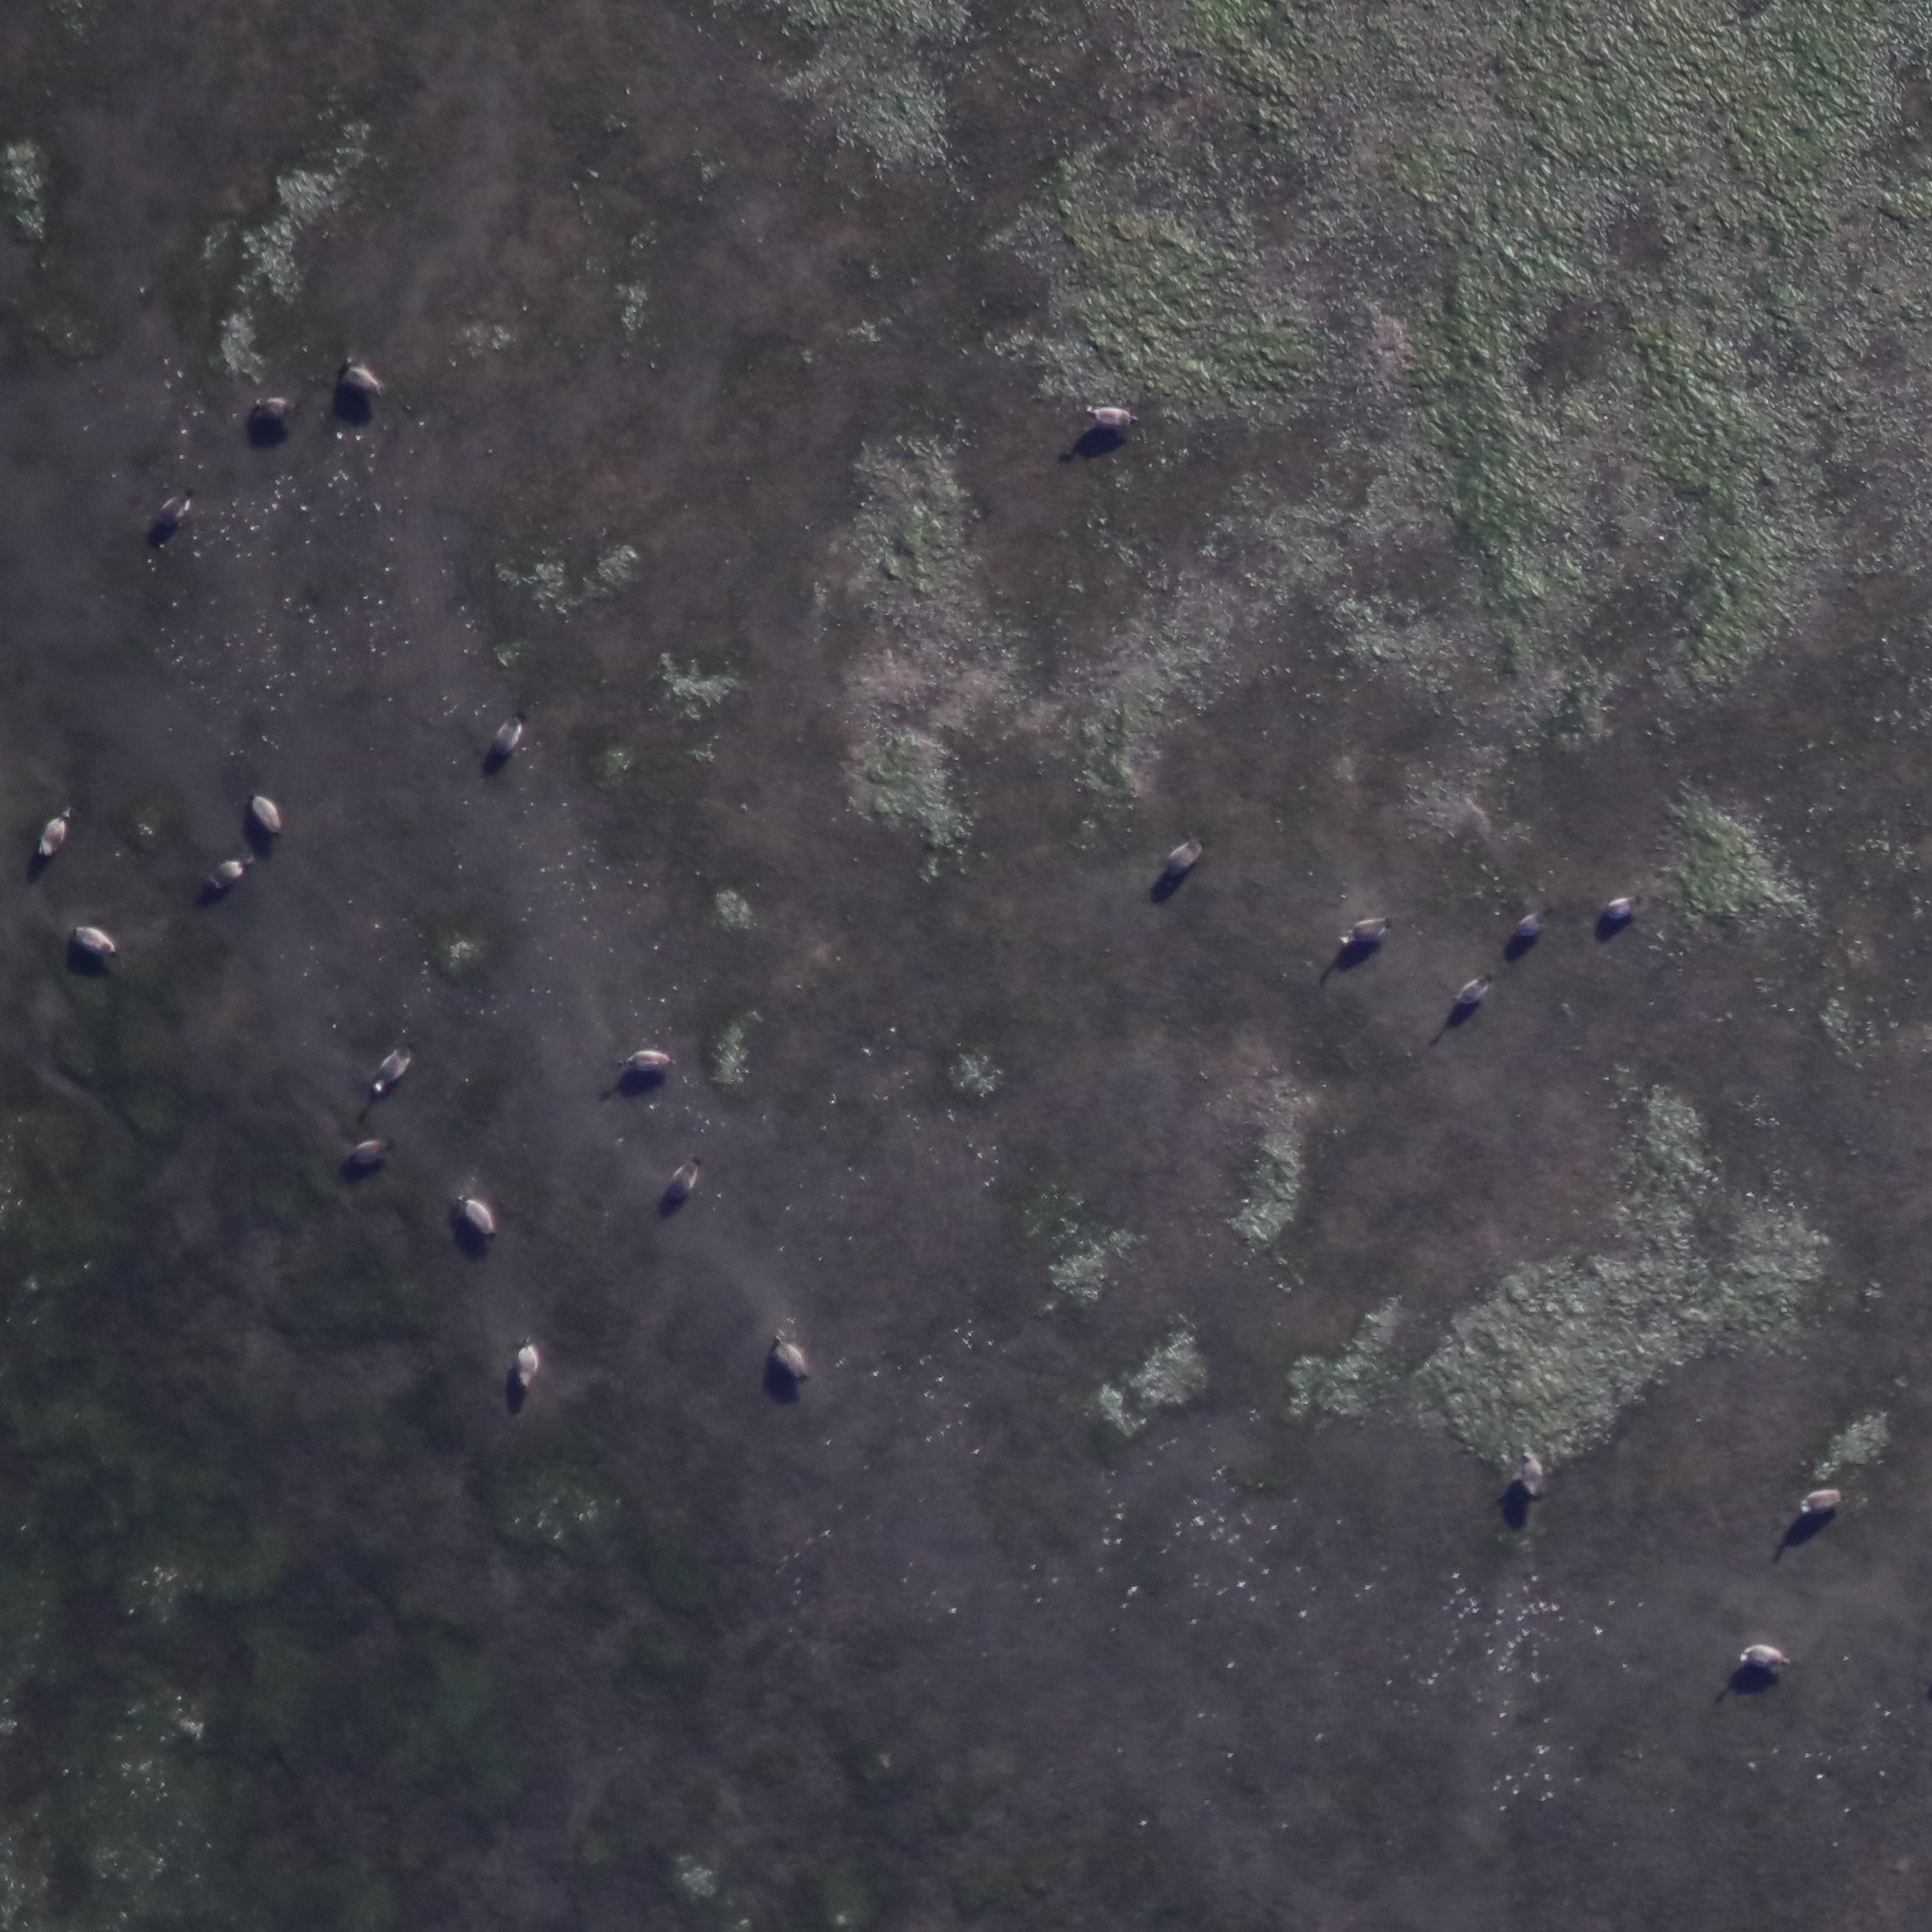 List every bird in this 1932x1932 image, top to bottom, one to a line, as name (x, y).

Canada goose (365, 380)
Canada goose (281, 402)
Canada goose (1113, 417)
Canada goose (172, 512)
Canada goose (508, 738)
Canada goose (266, 812)
Canada goose (52, 833)
Canada goose (1185, 858)
Canada goose (230, 873)
Canada goose (1618, 908)
Canada goose (1521, 923)
Canada goose (1369, 931)
Canada goose (95, 942)
Canada goose (1476, 991)
Canada goose (652, 1063)
Canada goose (396, 1068)
Canada goose (367, 1148)
Canada goose (685, 1178)
Canada goose (478, 1215)
Canada goose (792, 1357)
Canada goose (529, 1366)
Canada goose (1532, 1474)
Canada goose (1823, 1500)
Canada goose (1766, 1656)